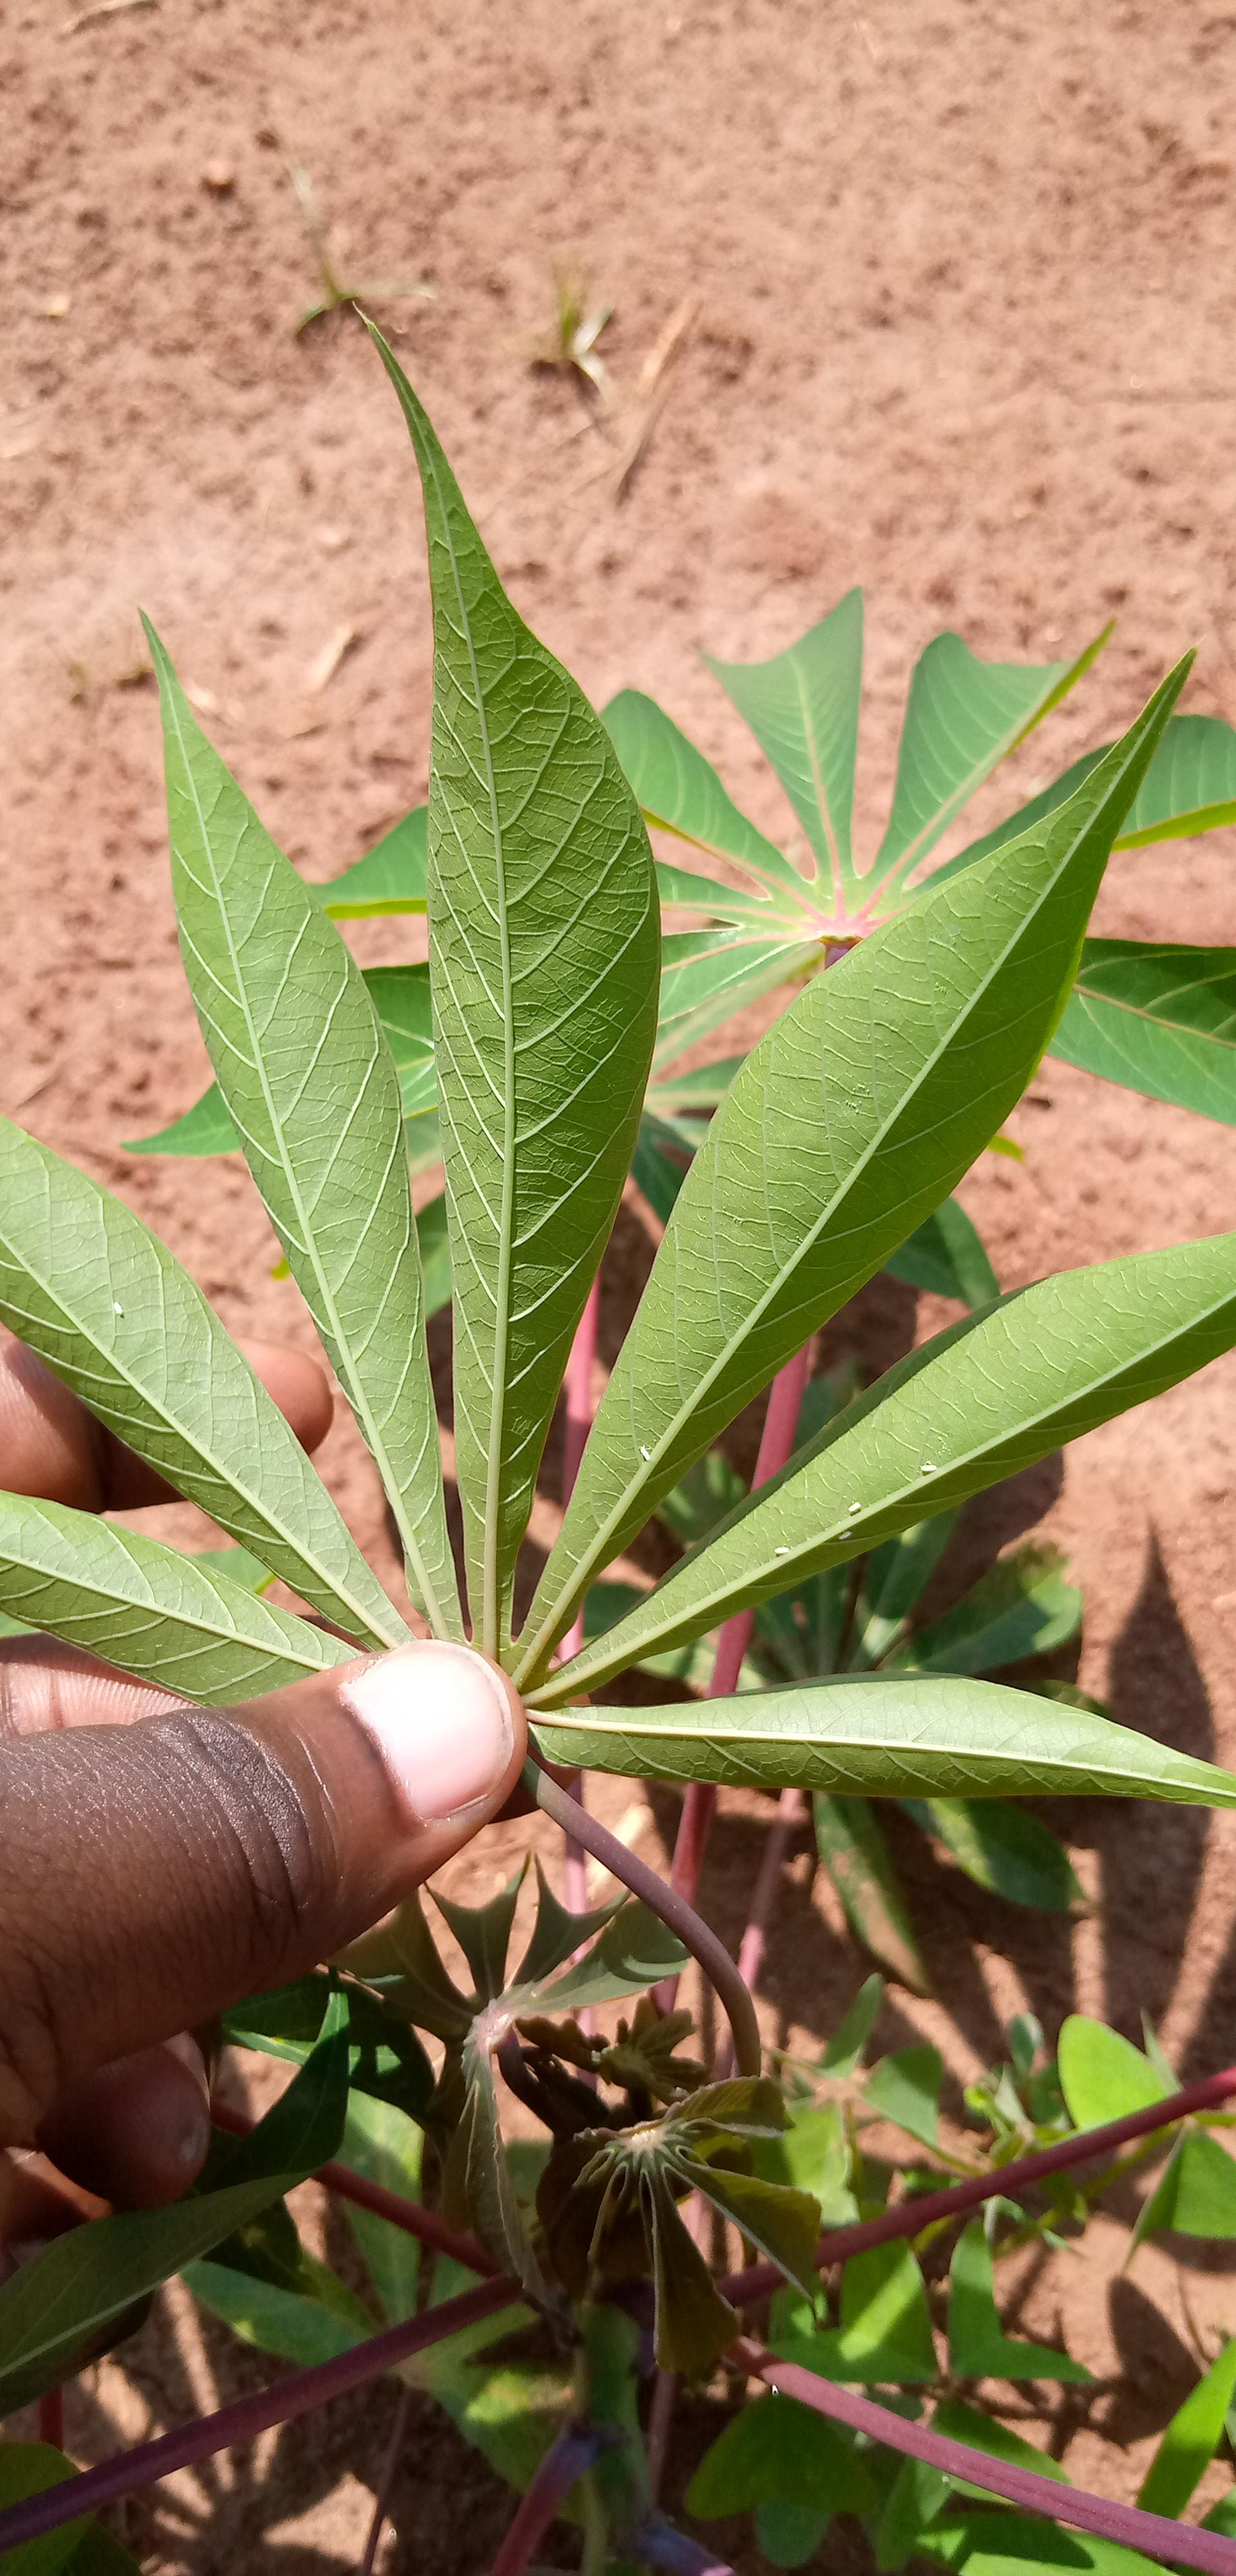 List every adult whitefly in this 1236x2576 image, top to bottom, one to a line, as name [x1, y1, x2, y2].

whitefly [104, 1293, 127, 1331]
whitefly [630, 1438, 653, 1470]
whitefly [916, 1453, 948, 1483]
whitefly [841, 1493, 863, 1517]
whitefly [832, 1524, 857, 1553]
whitefly [757, 1542, 791, 1573]